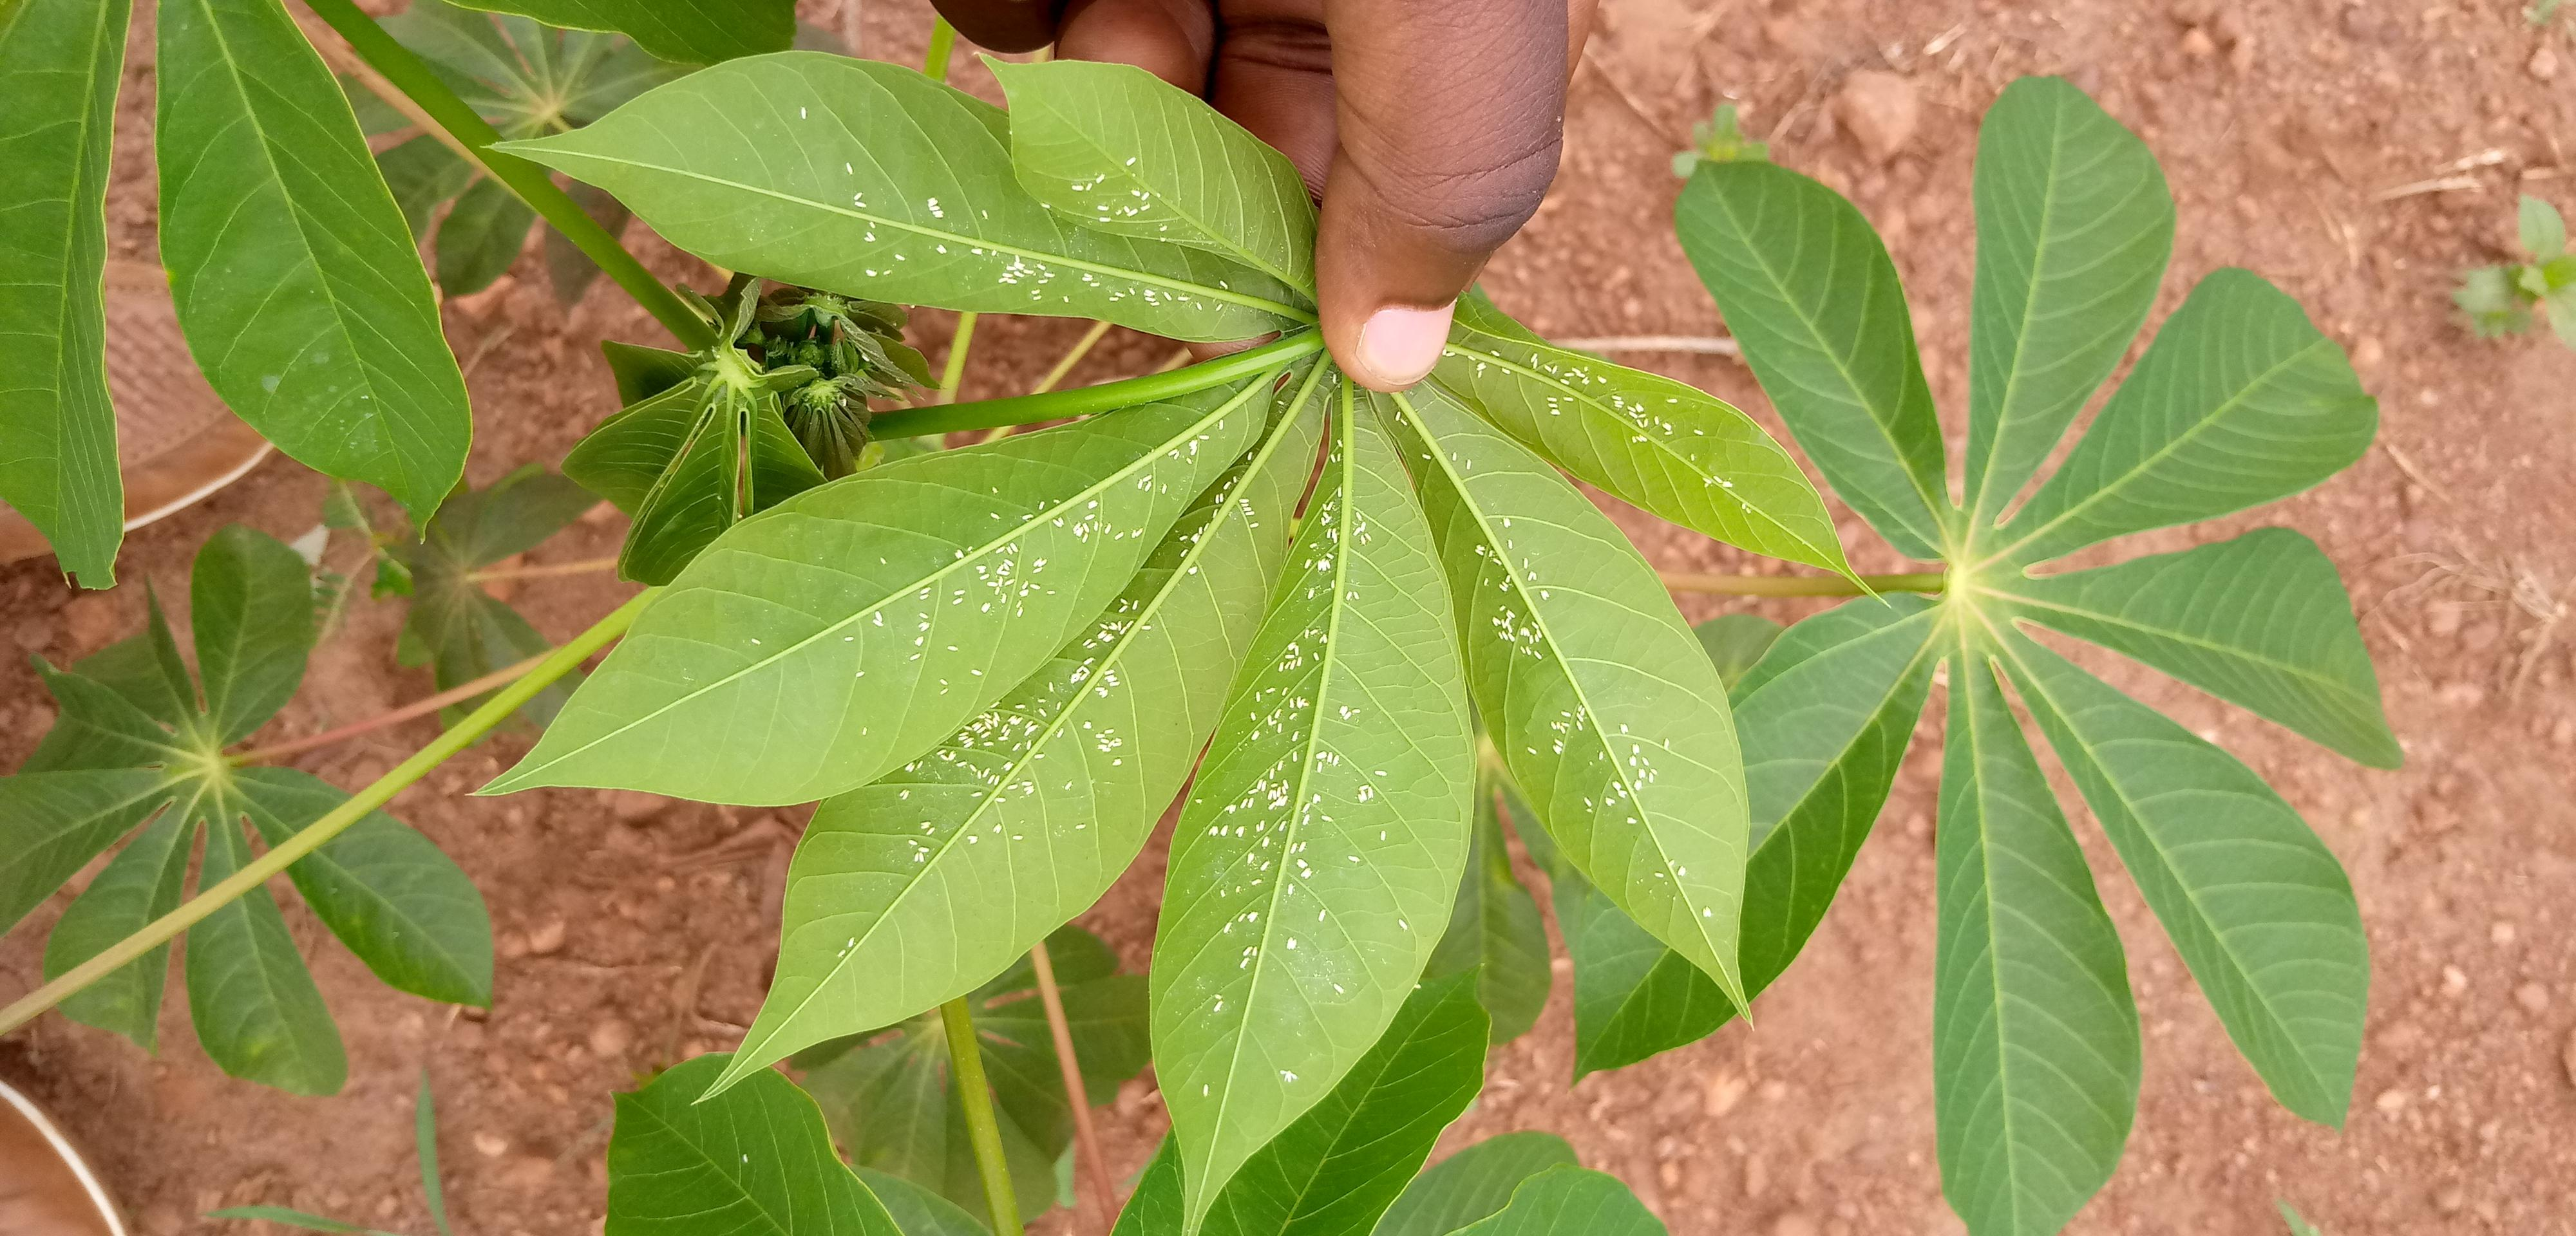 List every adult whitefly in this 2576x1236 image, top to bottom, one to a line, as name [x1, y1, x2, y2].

whitefly [799, 104, 810, 120]
whitefly [1124, 154, 1138, 167]
whitefly [845, 160, 856, 176]
whitefly [1095, 172, 1106, 185]
whitefly [1084, 181, 1094, 192]
whitefly [1069, 183, 1084, 192]
whitefly [1129, 189, 1141, 198]
whitefly [853, 191, 864, 201]
whitefly [1141, 191, 1150, 201]
whitefly [927, 196, 936, 203]
whitefly [928, 200, 938, 208]
whitefly [1038, 200, 1053, 211]
whitefly [854, 201, 868, 209]
whitefly [1096, 202, 1110, 212]
whitefly [1139, 203, 1151, 212]
whitefly [1122, 205, 1131, 213]
whitefly [927, 206, 942, 211]
whitefly [1126, 207, 1139, 218]
whitefly [980, 208, 990, 221]
whitefly [1114, 208, 1122, 218]
whitefly [931, 211, 945, 215]
whitefly [934, 214, 944, 219]
whitefly [1098, 216, 1112, 224]
whitefly [867, 221, 877, 230]
whitefly [1159, 223, 1168, 233]
whitefly [865, 230, 877, 241]
whitefly [862, 236, 872, 242]
whitefly [938, 243, 948, 254]
whitefly [936, 246, 943, 255]
whitefly [969, 247, 983, 256]
whitefly [989, 248, 999, 257]
whitefly [893, 253, 907, 262]
whitefly [1014, 254, 1021, 262]
whitefly [1014, 261, 1026, 267]
whitefly [1036, 263, 1046, 272]
whitefly [1004, 265, 1018, 271]
whitefly [881, 267, 895, 278]
whitefly [865, 268, 878, 277]
whitefly [1023, 268, 1034, 275]
whitefly [1013, 270, 1025, 279]
whitefly [1001, 272, 1014, 278]
whitefly [1042, 272, 1056, 279]
whitefly [1083, 272, 1094, 279]
whitefly [1081, 276, 1094, 283]
whitefly [998, 276, 1009, 285]
whitefly [1006, 278, 1018, 285]
whitefly [1036, 278, 1050, 285]
whitefly [1218, 278, 1231, 290]
whitefly [1088, 281, 1103, 289]
whitefly [1128, 285, 1137, 296]
whitefly [1144, 288, 1156, 296]
whitefly [1029, 288, 1042, 295]
whitefly [1162, 290, 1173, 303]
whitefly [1113, 291, 1126, 299]
whitefly [1142, 292, 1153, 297]
whitefly [1062, 294, 1072, 304]
whitefly [1032, 295, 1043, 302]
whitefly [1176, 295, 1191, 303]
whitefly [1107, 295, 1119, 303]
whitefly [1143, 297, 1157, 303]
whitefly [1214, 301, 1225, 312]
whitefly [1195, 301, 1205, 312]
whitefly [1150, 302, 1161, 307]
whitefly [1441, 348, 1446, 357]
whitefly [1490, 349, 1503, 358]
whitefly [1446, 351, 1457, 358]
whitefly [1529, 351, 1538, 364]
whitefly [1467, 355, 1477, 362]
whitefly [1531, 357, 1539, 370]
whitefly [1477, 361, 1486, 367]
whitefly [1542, 364, 1551, 373]
whitefly [1551, 364, 1558, 375]
whitefly [1475, 364, 1487, 371]
whitefly [1582, 364, 1591, 373]
whitefly [1501, 367, 1511, 375]
whitefly [1571, 367, 1581, 373]
whitefly [1477, 371, 1483, 379]
whitefly [1562, 371, 1575, 378]
whitefly [1332, 372, 1338, 379]
whitefly [1575, 372, 1586, 378]
whitefly [1596, 373, 1610, 386]
whitefly [1581, 376, 1589, 384]
whitefly [1558, 378, 1571, 387]
whitefly [1332, 379, 1339, 386]
whitefly [1584, 379, 1590, 386]
whitefly [1562, 394, 1575, 403]
whitefly [1545, 395, 1558, 402]
whitefly [1611, 395, 1623, 400]
whitefly [1665, 397, 1680, 405]
whitefly [1274, 398, 1286, 407]
whitefly [1613, 400, 1625, 405]
whitefly [1634, 402, 1645, 413]
whitefly [1547, 402, 1559, 409]
whitefly [1613, 404, 1624, 409]
whitefly [1626, 405, 1636, 413]
whitefly [1550, 407, 1560, 411]
whitefly [1395, 411, 1401, 422]
whitefly [1549, 411, 1562, 416]
whitefly [1627, 411, 1638, 420]
whitefly [1638, 413, 1647, 419]
whitefly [1653, 415, 1661, 426]
whitefly [1218, 417, 1226, 431]
whitefly [1643, 417, 1650, 428]
whitefly [1636, 418, 1643, 429]
whitefly [1400, 418, 1408, 427]
whitefly [1665, 422, 1673, 429]
whitefly [1661, 423, 1671, 432]
whitefly [1690, 427, 1705, 438]
whitefly [1663, 430, 1674, 436]
whitefly [1197, 433, 1211, 440]
whitefly [1639, 433, 1649, 443]
whitefly [1631, 434, 1637, 444]
whitefly [1635, 435, 1643, 443]
whitefly [1336, 438, 1344, 449]
whitefly [1188, 438, 1196, 447]
whitefly [1190, 445, 1198, 456]
whitefly [1168, 448, 1179, 458]
whitefly [1451, 449, 1457, 462]
whitefly [1173, 450, 1180, 461]
whitefly [1245, 451, 1254, 462]
whitefly [1329, 452, 1336, 464]
whitefly [1689, 452, 1698, 465]
whitefly [1336, 453, 1342, 463]
whitefly [1420, 453, 1432, 462]
whitefly [1184, 456, 1195, 466]
whitefly [1464, 457, 1473, 471]
whitefly [1143, 473, 1153, 482]
whitefly [1712, 474, 1723, 484]
whitefly [1232, 475, 1238, 484]
whitefly [1137, 477, 1144, 491]
whitefly [1701, 477, 1712, 485]
whitefly [1222, 480, 1232, 490]
whitefly [1722, 480, 1730, 484]
whitefly [1144, 481, 1153, 493]
whitefly [1159, 481, 1169, 494]
whitefly [1703, 482, 1710, 489]
whitefly [1722, 483, 1734, 489]
whitefly [990, 485, 1001, 494]
whitefly [1336, 485, 1343, 498]
whitefly [1219, 491, 1226, 504]
whitefly [1214, 493, 1220, 505]
whitefly [1052, 497, 1062, 505]
whitefly [1238, 498, 1251, 503]
whitefly [1327, 499, 1334, 512]
whitefly [1037, 500, 1046, 511]
whitefly [1087, 500, 1097, 506]
whitefly [1321, 501, 1327, 512]
whitefly [1088, 503, 1099, 510]
whitefly [1240, 503, 1251, 507]
whitefly [1741, 503, 1746, 510]
whitefly [1242, 507, 1253, 511]
whitefly [1213, 507, 1218, 520]
whitefly [1745, 507, 1752, 516]
whitefly [1244, 510, 1256, 516]
whitefly [1355, 510, 1363, 522]
whitefly [989, 511, 1002, 522]
whitefly [1323, 511, 1329, 519]
whitefly [1021, 513, 1035, 521]
whitefly [1084, 513, 1097, 521]
whitefly [1320, 516, 1326, 527]
whitefly [1325, 516, 1332, 525]
whitefly [1057, 517, 1065, 525]
whitefly [1502, 517, 1509, 529]
whitefly [1506, 517, 1511, 527]
whitefly [1051, 518, 1063, 529]
whitefly [1094, 520, 1099, 533]
whitefly [1203, 521, 1210, 532]
whitefly [1361, 521, 1367, 527]
whitefly [1072, 521, 1082, 532]
whitefly [1082, 521, 1091, 533]
whitefly [1104, 521, 1113, 536]
whitefly [1248, 521, 1260, 529]
whitefly [1198, 525, 1205, 535]
whitefly [1360, 526, 1367, 532]
whitefly [1075, 527, 1084, 538]
whitefly [1135, 527, 1144, 538]
whitefly [1325, 527, 1332, 539]
whitefly [1352, 527, 1361, 538]
whitefly [1332, 527, 1336, 535]
whitefly [1131, 529, 1137, 540]
whitefly [1113, 530, 1125, 541]
whitefly [1364, 532, 1374, 543]
whitefly [1081, 532, 1090, 544]
whitefly [1190, 532, 1198, 542]
whitefly [1177, 533, 1189, 542]
whitefly [1333, 533, 1338, 545]
whitefly [1194, 534, 1200, 545]
whitefly [1359, 534, 1366, 547]
whitefly [1506, 538, 1514, 550]
whitefly [1009, 541, 1020, 554]
whitefly [1308, 541, 1319, 550]
whitefly [1475, 543, 1481, 548]
whitefly [965, 545, 975, 552]
whitefly [995, 545, 1006, 554]
whitefly [1005, 545, 1014, 556]
whitefly [1477, 546, 1486, 551]
whitefly [1179, 547, 1189, 559]
whitefly [956, 548, 965, 559]
whitefly [1488, 548, 1493, 557]
whitefly [1474, 548, 1484, 556]
whitefly [954, 552, 960, 560]
whitefly [1325, 552, 1334, 559]
whitefly [878, 556, 889, 566]
whitefly [1521, 556, 1531, 570]
whitefly [1032, 557, 1043, 568]
whitefly [1491, 557, 1504, 566]
whitefly [1038, 557, 1048, 568]
whitefly [1302, 557, 1313, 570]
whitefly [1003, 558, 1016, 568]
whitefly [1326, 558, 1333, 570]
whitefly [1317, 559, 1321, 572]
whitefly [1321, 560, 1327, 573]
whitefly [1003, 563, 1011, 571]
whitefly [996, 563, 1004, 570]
whitefly [975, 565, 988, 570]
whitefly [1188, 566, 1198, 572]
whitefly [1032, 566, 1043, 575]
whitefly [978, 569, 988, 574]
whitefly [1190, 569, 1198, 576]
whitefly [996, 570, 1012, 577]
whitefly [1526, 570, 1533, 582]
whitefly [1533, 570, 1539, 582]
whitefly [978, 573, 991, 582]
whitefly [1504, 574, 1511, 583]
whitefly [1482, 575, 1490, 587]
whitefly [998, 576, 1004, 588]
whitefly [1329, 577, 1337, 590]
whitefly [1005, 578, 1016, 588]
whitefly [1501, 580, 1510, 588]
whitefly [986, 581, 998, 587]
whitefly [1028, 583, 1043, 591]
whitefly [1498, 583, 1508, 592]
whitefly [919, 586, 933, 595]
whitefly [994, 586, 1001, 596]
whitefly [1305, 586, 1316, 601]
whitefly [1045, 588, 1058, 595]
whitefly [1019, 588, 1030, 595]
whitefly [952, 589, 967, 595]
whitefly [1543, 589, 1551, 599]
whitefly [1540, 590, 1548, 601]
whitefly [1345, 590, 1353, 601]
whitefly [1352, 590, 1362, 601]
whitefly [1000, 592, 1008, 606]
whitefly [1021, 592, 1029, 598]
whitefly [918, 593, 930, 601]
whitefly [952, 596, 964, 607]
whitefly [1118, 597, 1129, 604]
whitefly [1131, 598, 1141, 611]
whitefly [1015, 599, 1022, 609]
whitefly [981, 601, 988, 612]
whitefly [983, 602, 991, 615]
whitefly [1117, 604, 1130, 615]
whitefly [1498, 604, 1506, 613]
whitefly [1016, 606, 1025, 619]
whitefly [1507, 609, 1517, 619]
whitefly [874, 610, 884, 622]
whitefly [918, 610, 930, 620]
whitefly [1505, 612, 1513, 619]
whitefly [1493, 617, 1501, 625]
whitefly [1501, 617, 1507, 628]
whitefly [871, 618, 885, 628]
whitefly [1126, 619, 1135, 628]
whitefly [1492, 619, 1498, 627]
whitefly [918, 621, 927, 628]
whitefly [1116, 621, 1123, 631]
whitefly [1531, 621, 1540, 629]
whitefly [1110, 621, 1118, 626]
whitefly [1098, 622, 1108, 631]
whitefly [921, 623, 931, 633]
whitefly [1141, 624, 1153, 631]
whitefly [1508, 624, 1513, 633]
whitefly [1108, 625, 1117, 631]
whitefly [1119, 626, 1127, 636]
whitefly [1303, 626, 1311, 641]
whitefly [1523, 626, 1527, 637]
whitefly [1520, 627, 1524, 637]
whitefly [1310, 628, 1319, 637]
whitefly [1527, 628, 1531, 637]
whitefly [1536, 629, 1544, 639]
whitefly [1502, 630, 1509, 641]
whitefly [1498, 630, 1504, 640]
whitefly [1097, 632, 1108, 640]
whitefly [1103, 632, 1112, 642]
whitefly [1322, 633, 1329, 644]
whitefly [1508, 633, 1517, 642]
whitefly [1529, 634, 1535, 644]
whitefly [1535, 634, 1540, 643]
whitefly [1318, 635, 1324, 644]
whitefly [842, 635, 857, 642]
whitefly [1106, 635, 1115, 644]
whitefly [914, 636, 922, 646]
whitefly [918, 636, 923, 648]
whitefly [750, 637, 763, 646]
whitefly [1082, 637, 1093, 648]
whitefly [1287, 641, 1296, 648]
whitefly [1086, 642, 1098, 650]
whitefly [945, 644, 960, 653]
whitefly [1294, 644, 1300, 656]
whitefly [1289, 645, 1296, 651]
whitefly [1519, 646, 1526, 655]
whitefly [1525, 646, 1532, 656]
whitefly [1533, 650, 1542, 660]
whitefly [1311, 651, 1322, 662]
whitefly [908, 652, 923, 661]
whitefly [1283, 653, 1296, 660]
whitefly [1083, 655, 1096, 666]
whitefly [1296, 655, 1303, 668]
whitefly [1289, 659, 1296, 671]
whitefly [1276, 660, 1284, 673]
whitefly [1285, 660, 1292, 671]
whitefly [1076, 666, 1083, 673]
whitefly [1083, 666, 1092, 673]
whitefly [969, 667, 985, 677]
whitefly [1104, 669, 1115, 676]
whitefly [854, 669, 867, 679]
whitefly [1080, 673, 1088, 681]
whitefly [1104, 674, 1115, 680]
whitefly [1070, 676, 1075, 685]
whitefly [938, 678, 951, 686]
whitefly [1106, 678, 1119, 682]
whitefly [1048, 680, 1056, 693]
whitefly [1108, 682, 1121, 688]
whitefly [1280, 686, 1289, 697]
whitefly [939, 686, 949, 696]
whitefly [1094, 686, 1105, 691]
whitefly [1265, 686, 1276, 695]
whitefly [1098, 689, 1108, 697]
whitefly [1254, 690, 1263, 703]
whitefly [1101, 693, 1109, 700]
whitefly [1296, 695, 1301, 709]
whitefly [1288, 696, 1294, 709]
whitefly [1300, 697, 1307, 708]
whitefly [1036, 698, 1047, 704]
whitefly [1054, 699, 1064, 712]
whitefly [990, 700, 1000, 710]
whitefly [1011, 704, 1027, 711]
whitefly [1338, 705, 1345, 715]
whitefly [1345, 706, 1349, 711]
whitefly [1037, 707, 1048, 718]
whitefly [1580, 707, 1585, 716]
whitefly [1351, 707, 1362, 715]
whitefly [1274, 708, 1282, 719]
whitefly [1560, 709, 1573, 718]
whitefly [1249, 711, 1258, 722]
whitefly [1342, 711, 1352, 721]
whitefly [994, 711, 1003, 722]
whitefly [1288, 711, 1299, 721]
whitefly [1576, 712, 1585, 722]
whitefly [983, 713, 993, 718]
whitefly [1267, 713, 1272, 722]
whitefly [977, 714, 985, 718]
whitefly [1006, 715, 1017, 722]
whitefly [1014, 716, 1023, 726]
whitefly [992, 717, 999, 728]
whitefly [1010, 717, 1018, 725]
whitefly [985, 718, 994, 725]
whitefly [1270, 719, 1278, 726]
whitefly [1083, 720, 1092, 725]
whitefly [1575, 720, 1584, 732]
whitefly [972, 720, 980, 729]
whitefly [1551, 720, 1557, 731]
whitefly [1557, 720, 1560, 730]
whitefly [985, 722, 994, 731]
whitefly [1276, 722, 1284, 735]
whitefly [1561, 722, 1569, 727]
whitefly [1624, 722, 1630, 734]
whitefly [973, 723, 982, 733]
whitefly [1001, 723, 1008, 733]
whitefly [1619, 723, 1625, 735]
whitefly [860, 724, 871, 737]
whitefly [962, 724, 972, 731]
whitefly [1082, 724, 1093, 731]
whitefly [1560, 725, 1566, 735]
whitefly [976, 726, 987, 734]
whitefly [1056, 727, 1065, 740]
whitefly [1004, 727, 1012, 737]
whitefly [1103, 727, 1115, 735]
whitefly [1249, 728, 1262, 742]
whitefly [1291, 730, 1300, 743]
whitefly [958, 731, 969, 736]
whitefly [981, 731, 992, 740]
whitefly [1094, 733, 1106, 738]
whitefly [958, 735, 969, 742]
whitefly [997, 736, 1010, 742]
whitefly [1662, 736, 1671, 751]
whitefly [1114, 736, 1123, 742]
whitefly [963, 737, 976, 744]
whitefly [1026, 737, 1033, 751]
whitefly [1099, 738, 1110, 745]
whitefly [1553, 738, 1564, 747]
whitefly [1108, 740, 1115, 747]
whitefly [963, 741, 975, 749]
whitefly [982, 741, 994, 747]
whitefly [1011, 741, 1022, 753]
whitefly [1113, 742, 1124, 747]
whitefly [1631, 742, 1635, 756]
whitefly [1635, 743, 1642, 754]
whitefly [1551, 745, 1562, 755]
whitefly [1555, 745, 1562, 752]
whitefly [1526, 746, 1537, 756]
whitefly [1101, 747, 1112, 753]
whitefly [936, 748, 947, 755]
whitefly [948, 750, 955, 761]
whitefly [1291, 750, 1300, 763]
whitefly [1596, 750, 1604, 762]
whitefly [1315, 751, 1327, 757]
whitefly [1327, 751, 1333, 764]
whitefly [950, 753, 957, 761]
whitefly [1032, 753, 1046, 760]
whitefly [1332, 753, 1341, 768]
whitefly [940, 754, 948, 762]
whitefly [1315, 754, 1327, 761]
whitefly [1628, 754, 1633, 767]
whitefly [1632, 754, 1638, 768]
whitefly [1640, 755, 1651, 767]
whitefly [1112, 758, 1122, 762]
whitefly [916, 759, 923, 771]
whitefly [956, 759, 969, 769]
whitefly [1276, 759, 1283, 772]
whitefly [1314, 760, 1323, 773]
whitefly [1003, 761, 1012, 769]
whitefly [905, 762, 913, 772]
whitefly [1111, 762, 1124, 767]
whitefly [1005, 763, 1014, 772]
whitefly [909, 763, 916, 773]
whitefly [969, 763, 978, 772]
whitefly [1269, 766, 1275, 780]
whitefly [1649, 766, 1659, 776]
whitefly [982, 767, 991, 778]
whitefly [1638, 767, 1642, 780]
whitefly [1642, 767, 1647, 779]
whitefly [976, 769, 983, 781]
whitefly [1373, 769, 1388, 778]
whitefly [1647, 771, 1654, 783]
whitefly [987, 773, 996, 785]
whitefly [993, 774, 1001, 787]
whitefly [1256, 778, 1264, 791]
whitefly [1063, 778, 1075, 792]
whitefly [1609, 778, 1624, 791]
whitefly [1633, 778, 1639, 789]
whitefly [1021, 780, 1034, 786]
whitefly [1261, 780, 1267, 793]
whitefly [1637, 780, 1643, 791]
whitefly [1614, 781, 1623, 789]
whitefly [1005, 783, 1019, 791]
whitefly [1358, 784, 1369, 792]
whitefly [1023, 785, 1034, 792]
whitefly [1367, 785, 1375, 800]
whitefly [1247, 788, 1259, 795]
whitefly [899, 789, 907, 798]
whitefly [1025, 789, 1035, 797]
whitefly [969, 789, 985, 798]
whitefly [902, 790, 911, 800]
whitefly [1617, 790, 1629, 795]
whitefly [1361, 791, 1368, 801]
whitefly [1312, 792, 1318, 805]
whitefly [1618, 793, 1626, 799]
whitefly [1357, 794, 1364, 804]
whitefly [1317, 794, 1321, 802]
whitefly [994, 795, 1008, 805]
whitefly [1247, 796, 1255, 809]
whitefly [1583, 796, 1593, 807]
whitefly [1605, 796, 1616, 805]
whitefly [1193, 797, 1204, 805]
whitefly [1240, 797, 1248, 810]
whitefly [1605, 800, 1612, 807]
whitefly [1267, 801, 1277, 810]
whitefly [1302, 801, 1311, 814]
whitefly [1229, 803, 1233, 815]
whitefly [1233, 803, 1236, 812]
whitefly [1224, 805, 1230, 812]
whitefly [1584, 807, 1593, 814]
whitefly [1320, 812, 1334, 823]
whitefly [1302, 813, 1311, 827]
whitefly [1625, 815, 1640, 828]
whitefly [1626, 816, 1635, 821]
whitefly [1259, 818, 1265, 832]
whitefly [1277, 819, 1289, 832]
whitefly [919, 821, 932, 825]
whitefly [1074, 822, 1088, 830]
whitefly [1255, 823, 1260, 834]
whitefly [992, 823, 1001, 834]
whitefly [1219, 823, 1229, 837]
whitefly [996, 824, 1003, 836]
whitefly [1215, 824, 1218, 836]
whitefly [920, 825, 931, 830]
whitefly [1213, 825, 1215, 838]
whitefly [1238, 825, 1245, 839]
whitefly [1235, 825, 1242, 835]
whitefly [926, 827, 936, 837]
whitefly [1207, 827, 1213, 838]
whitefly [1379, 829, 1387, 843]
whitefly [965, 834, 980, 839]
whitefly [1011, 834, 1025, 841]
whitefly [1261, 836, 1269, 848]
whitefly [907, 838, 918, 847]
whitefly [969, 839, 979, 845]
whitefly [1298, 840, 1307, 853]
whitefly [1289, 842, 1298, 855]
whitefly [917, 845, 930, 853]
whitefly [1246, 851, 1252, 865]
whitefly [913, 852, 919, 863]
whitefly [919, 852, 926, 863]
whitefly [1347, 854, 1362, 864]
whitefly [1668, 858, 1676, 866]
whitefly [1260, 859, 1271, 873]
whitefly [1297, 859, 1309, 868]
whitefly [1296, 861, 1305, 869]
whitefly [1676, 865, 1684, 877]
whitefly [1300, 867, 1311, 878]
whitefly [1681, 867, 1686, 877]
whitefly [1652, 870, 1665, 880]
whitefly [1305, 871, 1313, 881]
whitefly [1250, 878, 1265, 886]
whitefly [1286, 881, 1296, 896]
whitefly [1234, 885, 1243, 894]
whitefly [1220, 888, 1227, 899]
whitefly [1705, 905, 1712, 919]
whitefly [1316, 906, 1327, 924]
whitefly [1701, 906, 1707, 918]
whitefly [1247, 911, 1256, 921]
whitefly [1249, 912, 1259, 924]
whitefly [1236, 912, 1246, 924]
whitefly [1396, 918, 1410, 932]
whitefly [1222, 920, 1233, 935]
whitefly [846, 935, 856, 948]
whitefly [1286, 936, 1294, 950]
whitefly [1291, 938, 1298, 951]
whitefly [1242, 945, 1253, 957]
whitefly [1251, 945, 1258, 957]
whitefly [837, 949, 847, 959]
whitefly [1238, 956, 1250, 970]
whitefly [1331, 982, 1345, 995]
whitefly [1413, 982, 1423, 990]
whitefly [1213, 993, 1225, 1000]
whitefly [1213, 1000, 1225, 1013]
whitefly [1278, 1067, 1300, 1083]
whitefly [1201, 1082, 1211, 1098]
whitefly [740, 1151, 753, 1165]